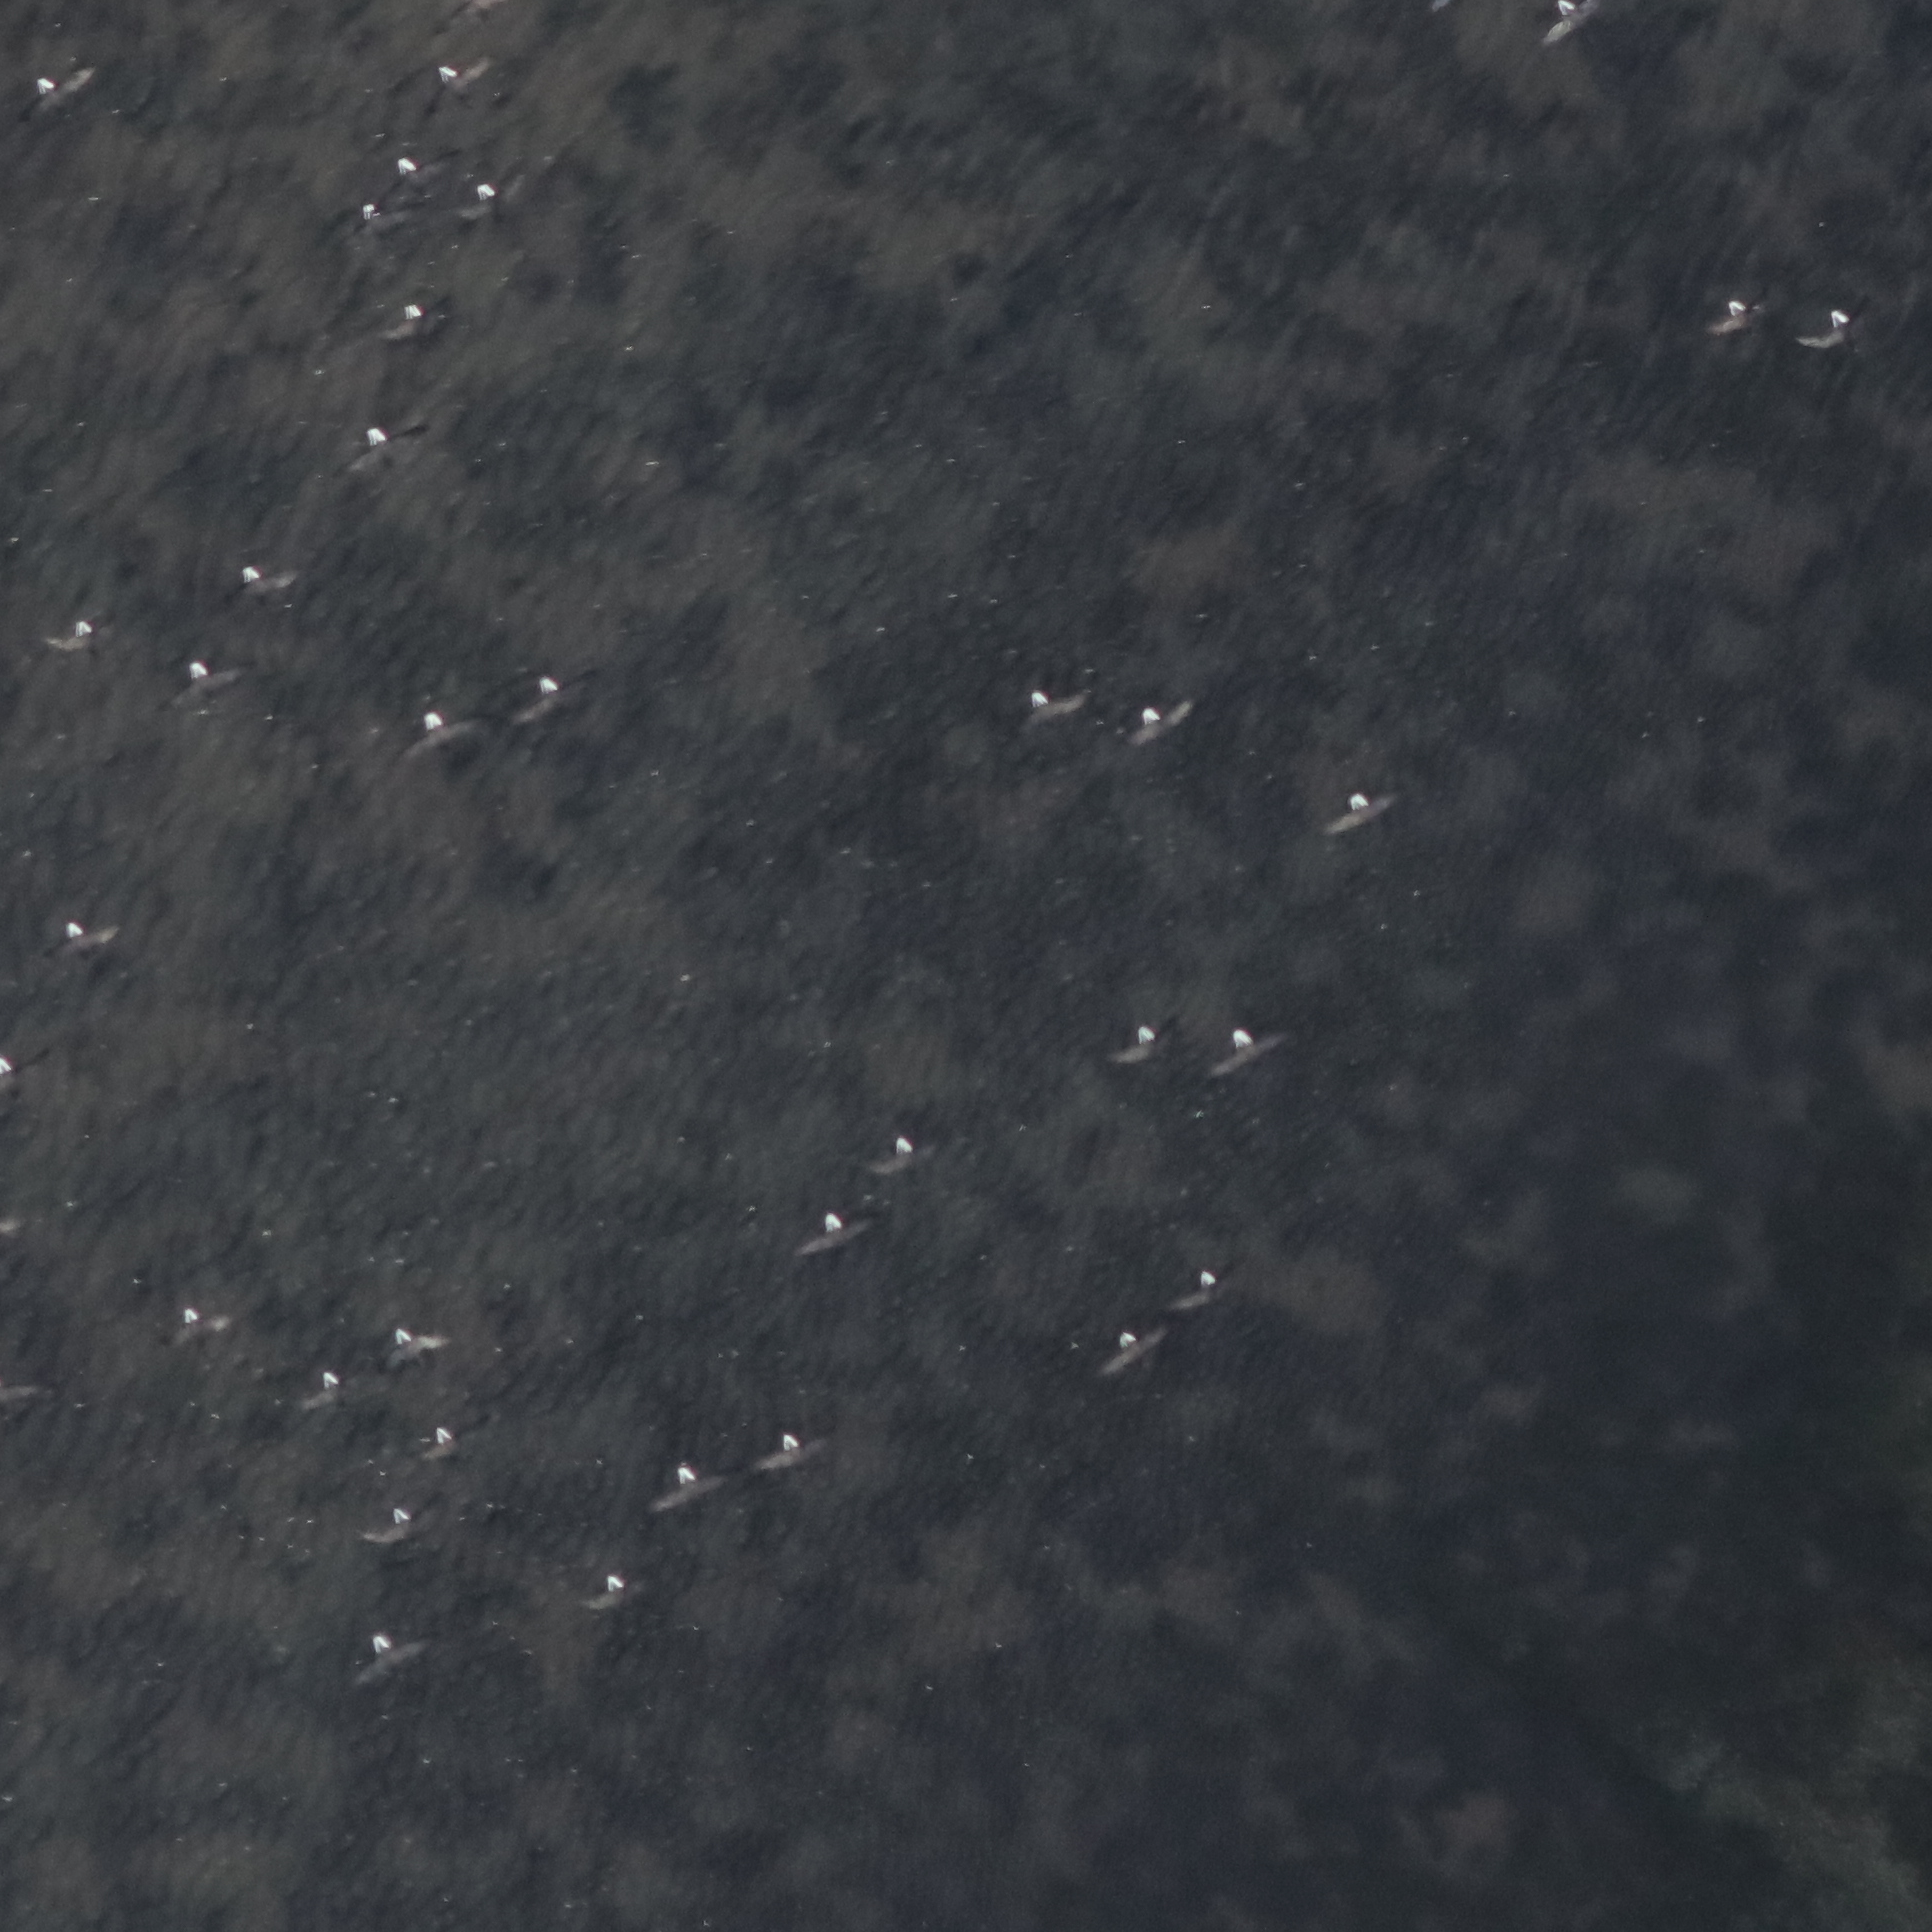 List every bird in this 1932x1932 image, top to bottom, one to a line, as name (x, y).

brant (477, 6)
brant (1576, 27)
brant (457, 89)
brant (54, 100)
brant (412, 174)
brant (492, 200)
brant (374, 218)
brant (1743, 314)
brant (415, 332)
brant (1841, 333)
brant (385, 446)
brant (258, 580)
brant (89, 635)
brant (202, 682)
brant (1039, 697)
brant (562, 710)
brant (1151, 728)
brant (443, 732)
brant (1374, 827)
brant (74, 931)
brant (1125, 1052)
brant (1244, 1058)
brant (2, 1076)
brant (911, 1158)
brant (836, 1232)
brant (1209, 1298)
brant (199, 1338)
brant (406, 1348)
brant (1126, 1348)
brant (327, 1392)
brant (2, 1396)
brant (456, 1444)
brant (796, 1457)
brant (687, 1485)
brant (397, 1526)
brant (620, 1591)
brant (388, 1666)